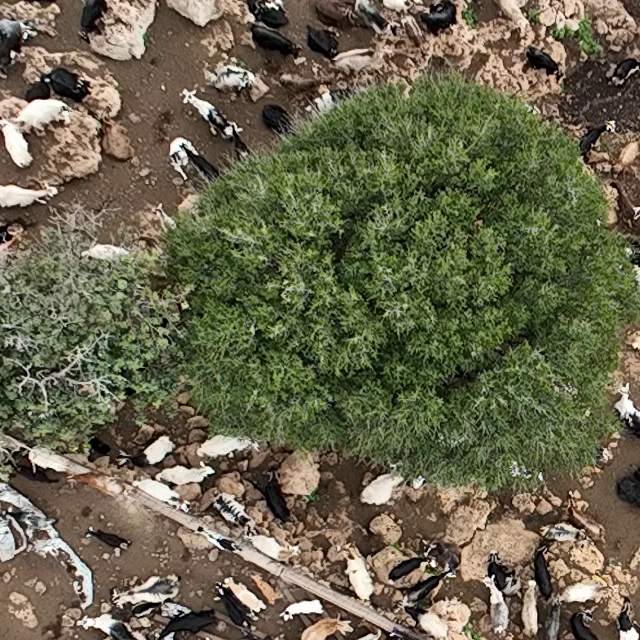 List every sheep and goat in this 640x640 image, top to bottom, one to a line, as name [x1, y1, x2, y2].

goat [77, 0, 109, 43]
goat [247, 0, 289, 26]
goat [315, 0, 359, 28]
goat [357, 0, 397, 36]
goat [382, 0, 413, 11]
goat [423, 0, 456, 33]
goat [400, 13, 425, 49]
goat [0, 19, 33, 38]
goat [249, 25, 302, 60]
goat [304, 25, 340, 61]
goat [0, 36, 21, 78]
goat [331, 47, 376, 75]
goat [523, 48, 559, 76]
goat [611, 55, 639, 83]
goat [48, 68, 92, 100]
goat [205, 68, 255, 92]
goat [25, 74, 49, 105]
goat [277, 74, 333, 92]
goat [181, 89, 234, 137]
goat [17, 100, 66, 134]
goat [262, 103, 296, 137]
goat [0, 109, 32, 168]
goat [578, 120, 615, 155]
goat [227, 121, 250, 164]
goat [168, 135, 199, 179]
goat [611, 141, 637, 179]
goat [179, 142, 221, 182]
goat [0, 182, 57, 207]
goat [609, 182, 632, 224]
goat [600, 185, 618, 223]
goat [632, 205, 639, 245]
goat [0, 228, 27, 267]
goat [82, 244, 129, 260]
goat [629, 264, 639, 287]
goat [627, 318, 639, 350]
goat [616, 384, 639, 424]
goat [633, 409, 639, 437]
goat [115, 430, 176, 464]
goat [197, 436, 260, 456]
goat [10, 447, 65, 483]
goat [154, 461, 216, 485]
goat [358, 462, 404, 506]
goat [634, 466, 639, 504]
goat [267, 470, 292, 520]
goat [65, 472, 125, 497]
goat [615, 478, 639, 517]
goat [132, 479, 189, 513]
goat [212, 490, 257, 537]
goat [566, 491, 606, 545]
goat [539, 522, 587, 543]
goat [192, 524, 243, 551]
goat [85, 527, 132, 550]
goat [252, 535, 298, 566]
goat [422, 539, 460, 573]
goat [534, 541, 552, 599]
goat [338, 545, 373, 600]
goat [488, 549, 522, 599]
goat [388, 556, 432, 580]
goat [402, 567, 456, 605]
goat [250, 572, 277, 604]
goat [110, 574, 179, 609]
goat [482, 574, 509, 634]
goat [223, 577, 268, 612]
goat [522, 579, 537, 637]
goat [215, 581, 254, 618]
goat [562, 584, 611, 602]
goat [215, 593, 253, 628]
goat [544, 594, 564, 639]
goat [618, 597, 639, 639]
goat [279, 599, 323, 623]
goat [130, 603, 162, 629]
goat [399, 603, 449, 639]
goat [572, 606, 601, 639]
goat [158, 609, 215, 638]
goat [77, 615, 140, 639]
goat [298, 615, 353, 639]
goat [360, 619, 387, 639]
goat [632, 620, 639, 639]
goat [327, 630, 381, 639]
goat [243, 632, 286, 639]